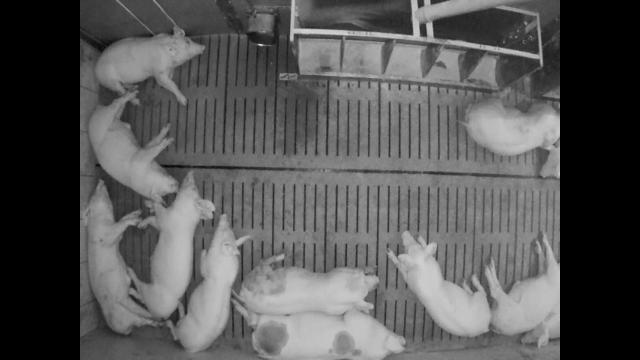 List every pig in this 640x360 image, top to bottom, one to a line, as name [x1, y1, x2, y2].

pig [94, 25, 208, 109]
pig [89, 89, 181, 207]
pig [458, 100, 560, 156]
pig [538, 136, 560, 180]
pig [128, 170, 217, 320]
pig [82, 179, 166, 337]
pig [167, 213, 252, 354]
pig [386, 226, 491, 338]
pig [483, 232, 561, 335]
pig [231, 252, 381, 317]
pig [233, 300, 407, 359]
pig [519, 304, 561, 347]